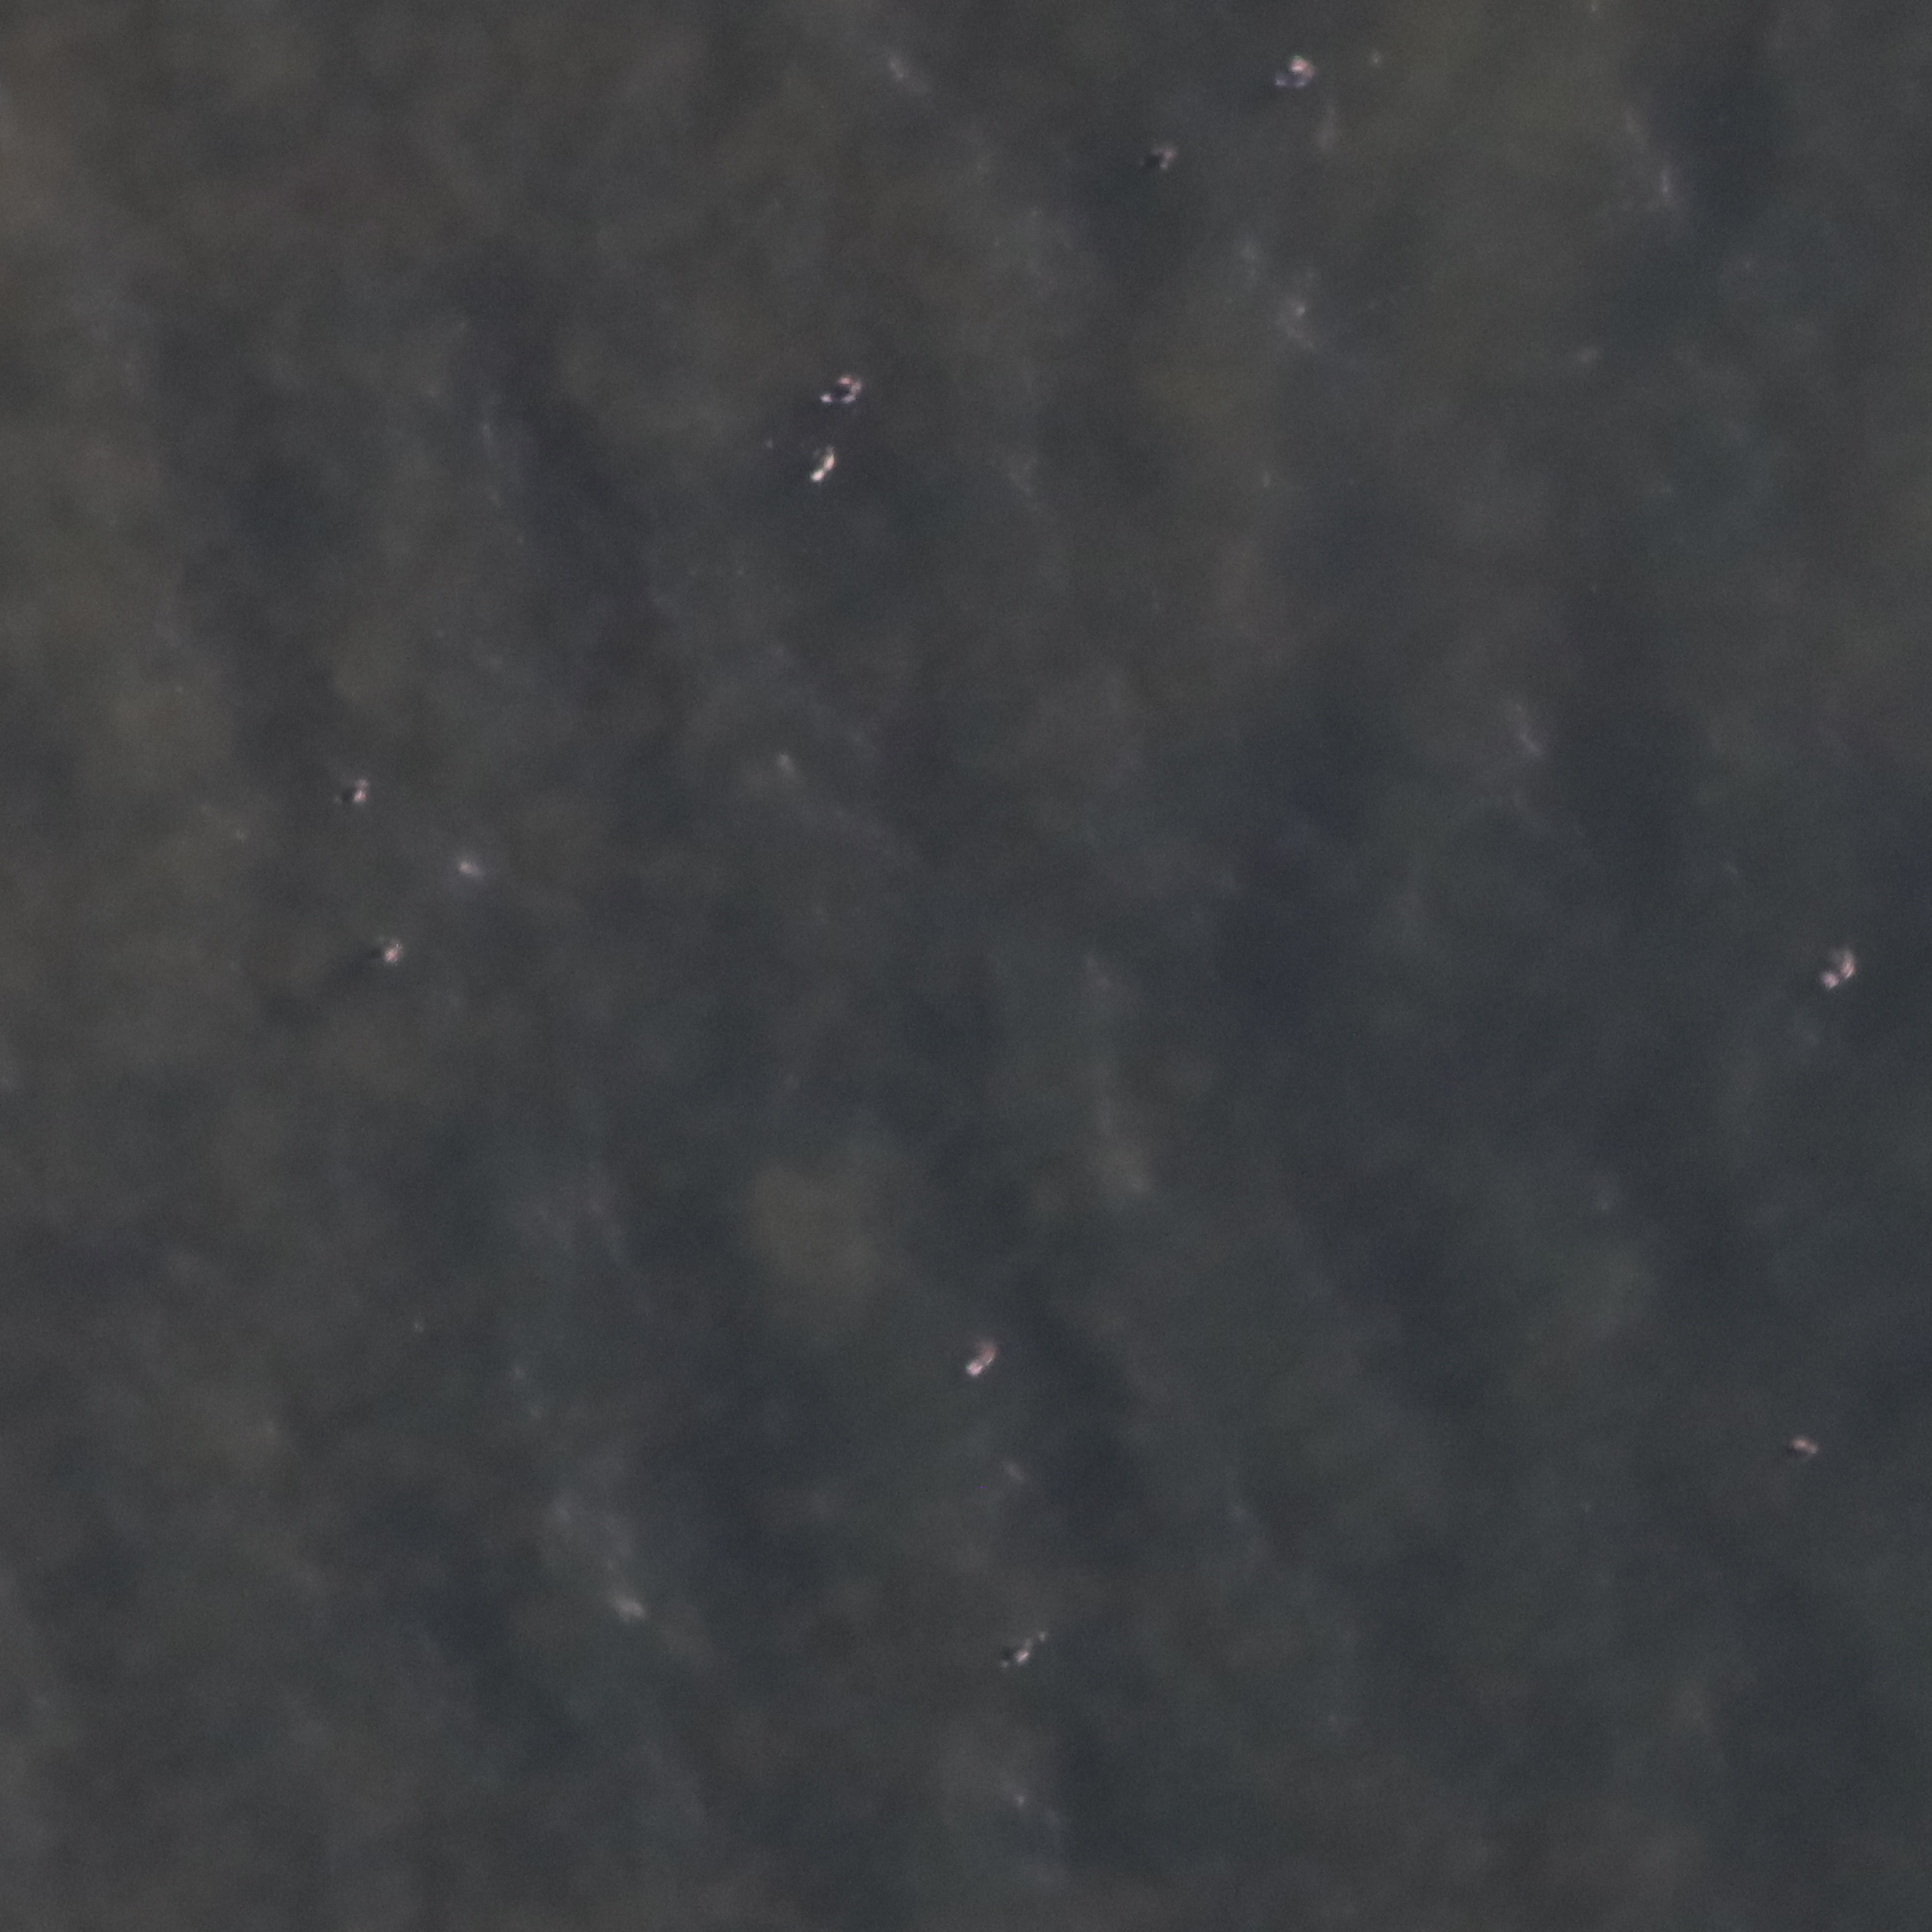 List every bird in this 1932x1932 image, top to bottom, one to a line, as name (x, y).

brant (1297, 76)
brant (1158, 160)
brant (845, 390)
brant (825, 462)
brant (353, 787)
brant (384, 952)
brant (1834, 963)
brant (983, 1357)
brant (1800, 1455)
brant (1018, 1657)